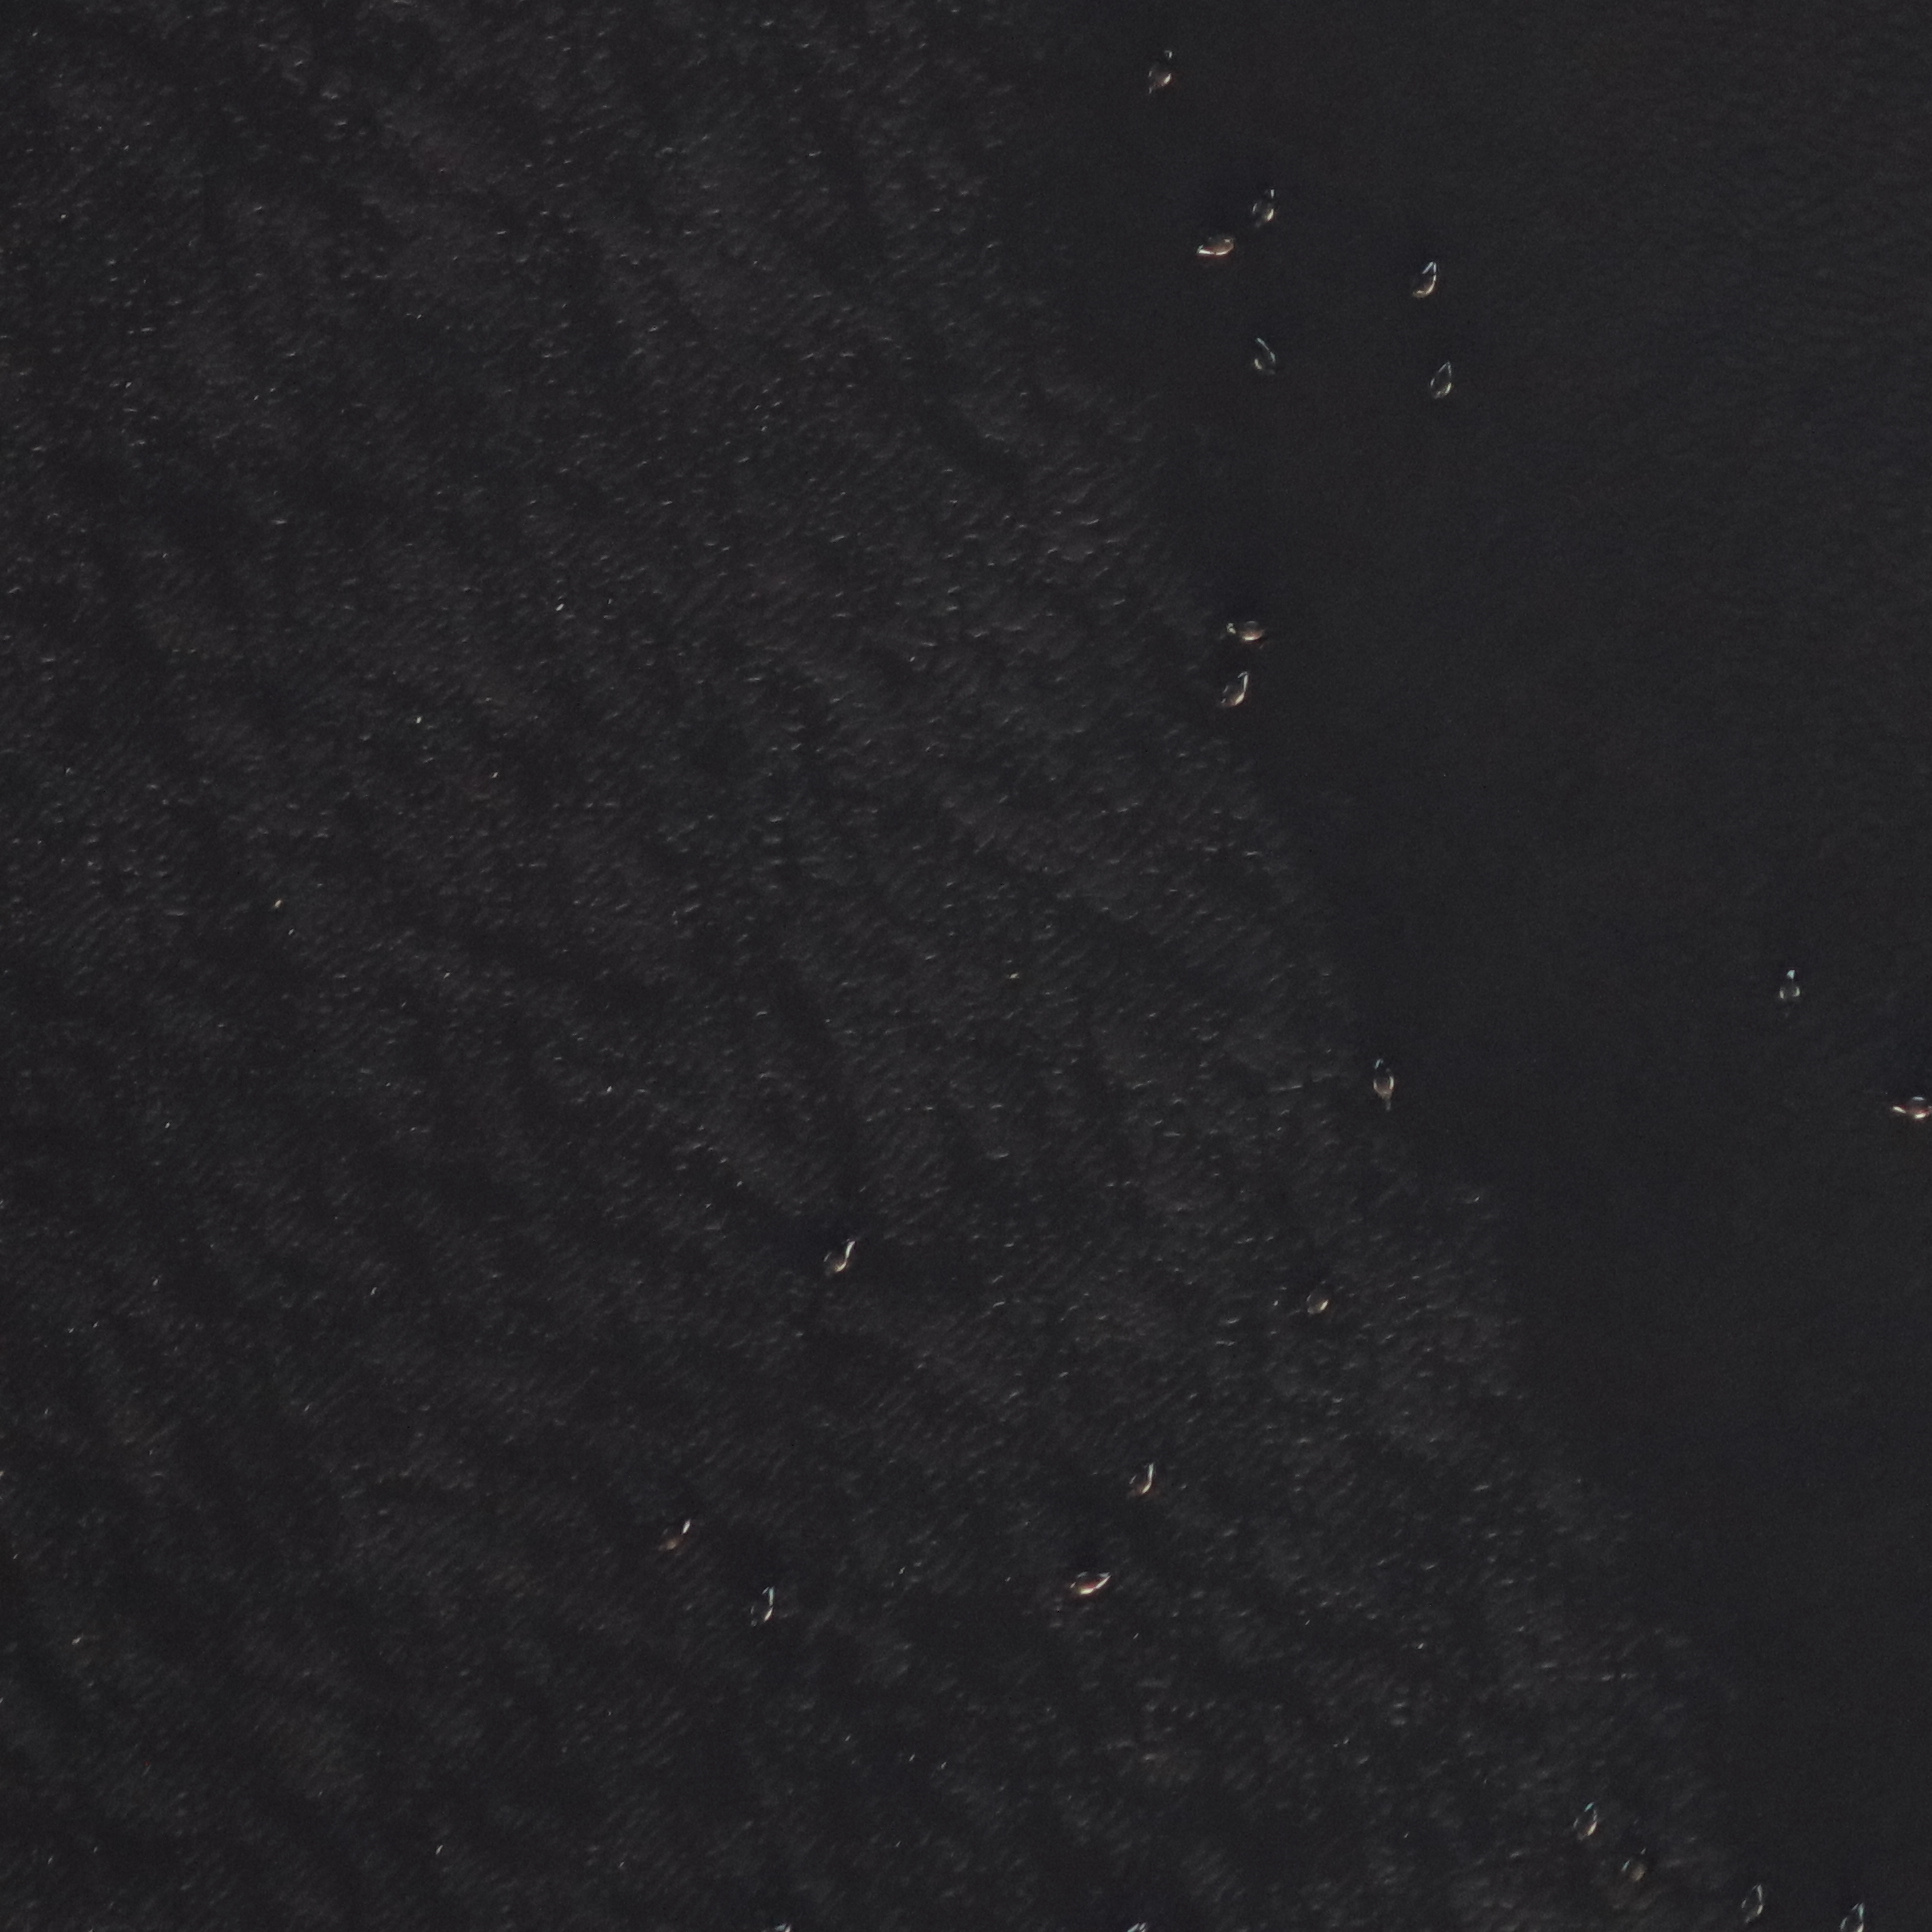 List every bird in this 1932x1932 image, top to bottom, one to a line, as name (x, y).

brant (1161, 75)
brant (1264, 208)
brant (1217, 248)
brant (1427, 282)
brant (1265, 356)
brant (1446, 375)
brant (1249, 630)
brant (1233, 690)
brant (1791, 987)
brant (1383, 1084)
brant (1916, 1108)
brant (839, 1259)
brant (1315, 1298)
brant (1142, 1482)
brant (676, 1536)
brant (1088, 1583)
brant (759, 1609)
brant (1585, 1825)
brant (1637, 1869)
brant (1752, 1907)
brant (1854, 1924)